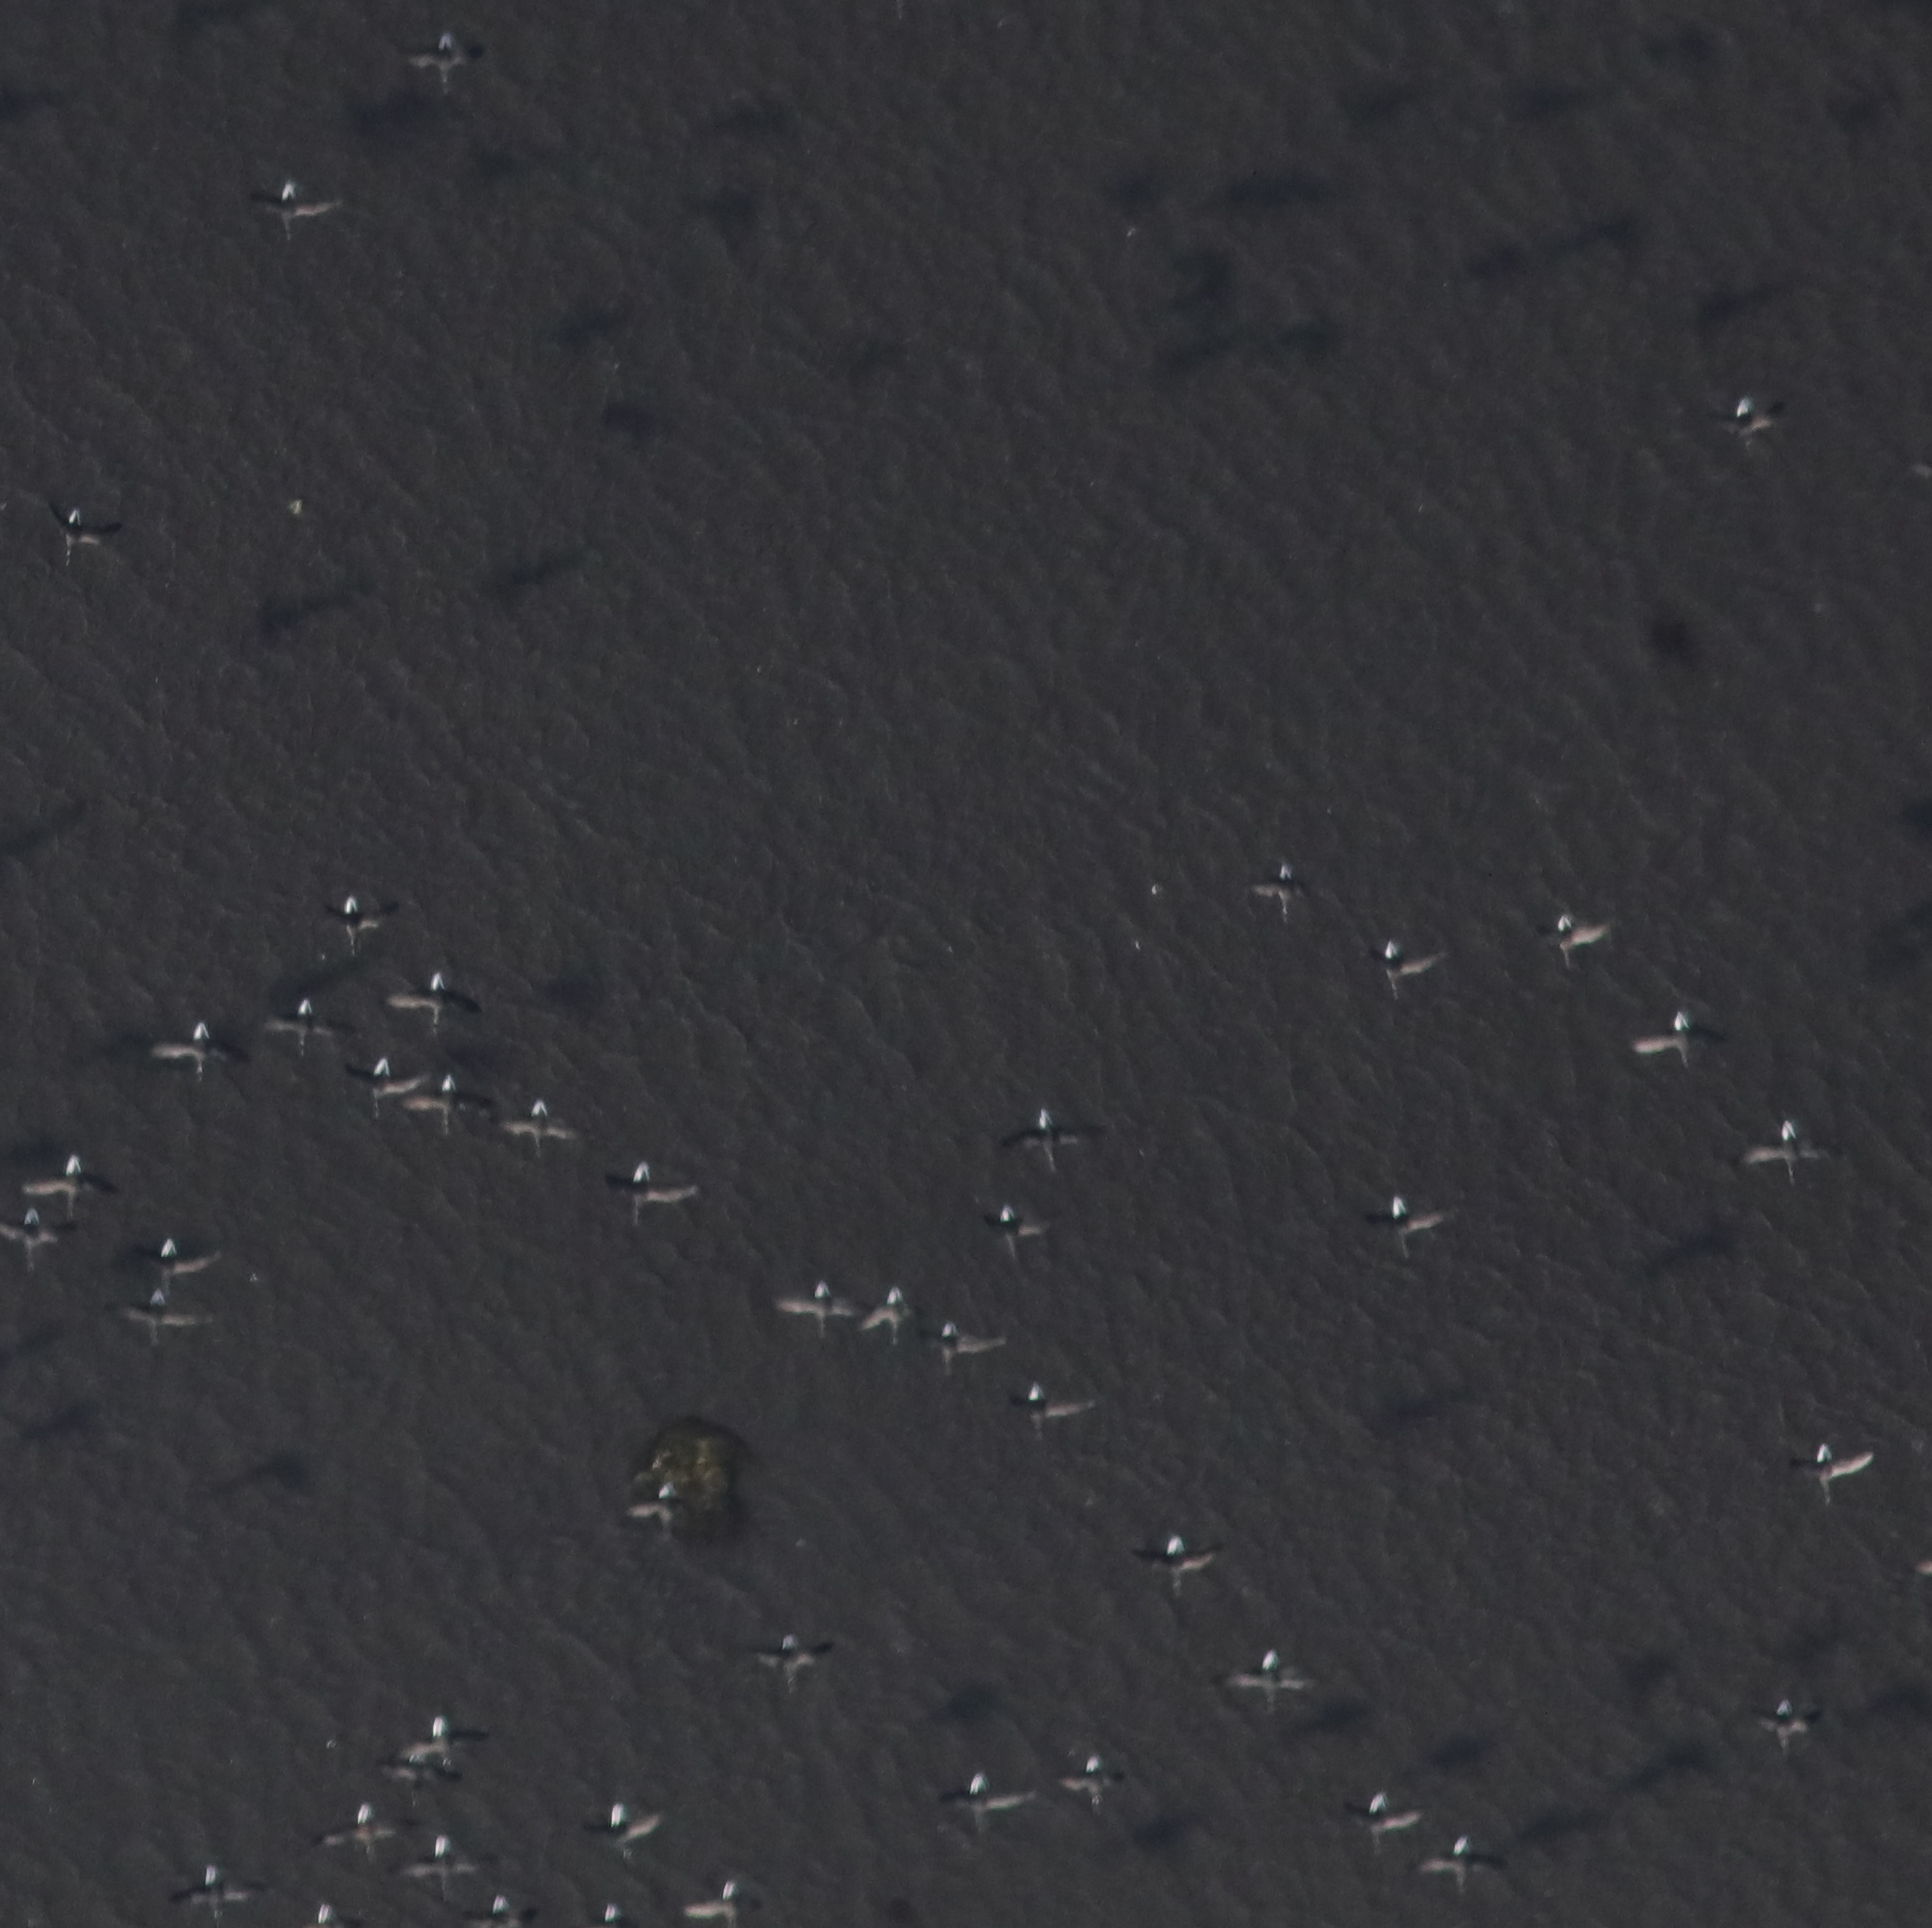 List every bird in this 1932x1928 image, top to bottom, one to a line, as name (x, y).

brant (443, 63)
brant (287, 203)
brant (1746, 423)
brant (72, 533)
brant (1283, 890)
brant (350, 919)
brant (1563, 940)
brant (1393, 966)
brant (438, 1000)
brant (302, 1021)
brant (1684, 1039)
brant (200, 1054)
brant (381, 1084)
brant (446, 1096)
brant (535, 1128)
brant (1047, 1138)
brant (1786, 1150)
brant (72, 1184)
brant (638, 1193)
brant (1003, 1223)
brant (1396, 1225)
brant (30, 1233)
brant (164, 1260)
brant (816, 1304)
brant (895, 1312)
brant (155, 1317)
brant (952, 1341)
brant (1036, 1409)
brant (1823, 1472)
brant (666, 1513)
brant (1173, 1568)
brant (787, 1663)
brant (1265, 1682)
brant (1782, 1729)
brant (444, 1744)
brant (415, 1779)
brant (1092, 1783)
brant (976, 1800)
brant (1377, 1825)
brant (619, 1829)
brant (363, 1837)
brant (1459, 1863)
brant (441, 1865)
brant (213, 1891)
brant (733, 1910)
brant (501, 1917)
brant (617, 1923)
brant (329, 1925)